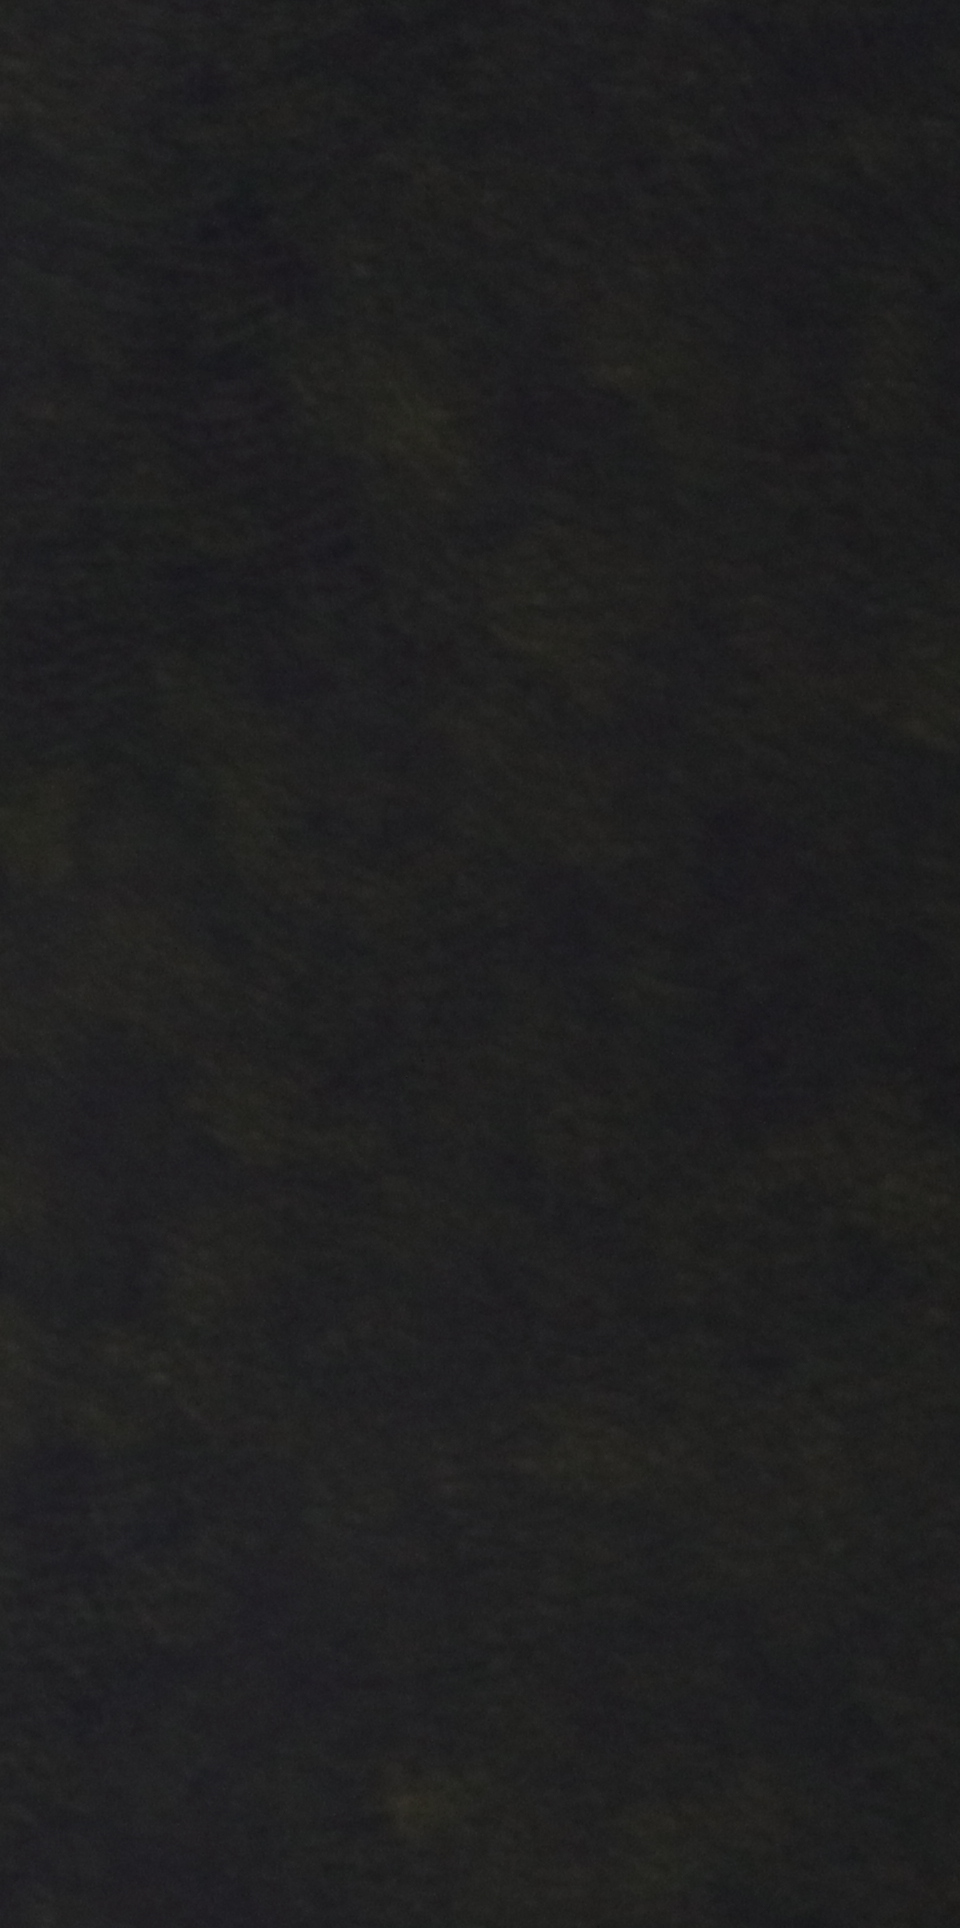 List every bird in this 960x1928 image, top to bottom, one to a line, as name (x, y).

None